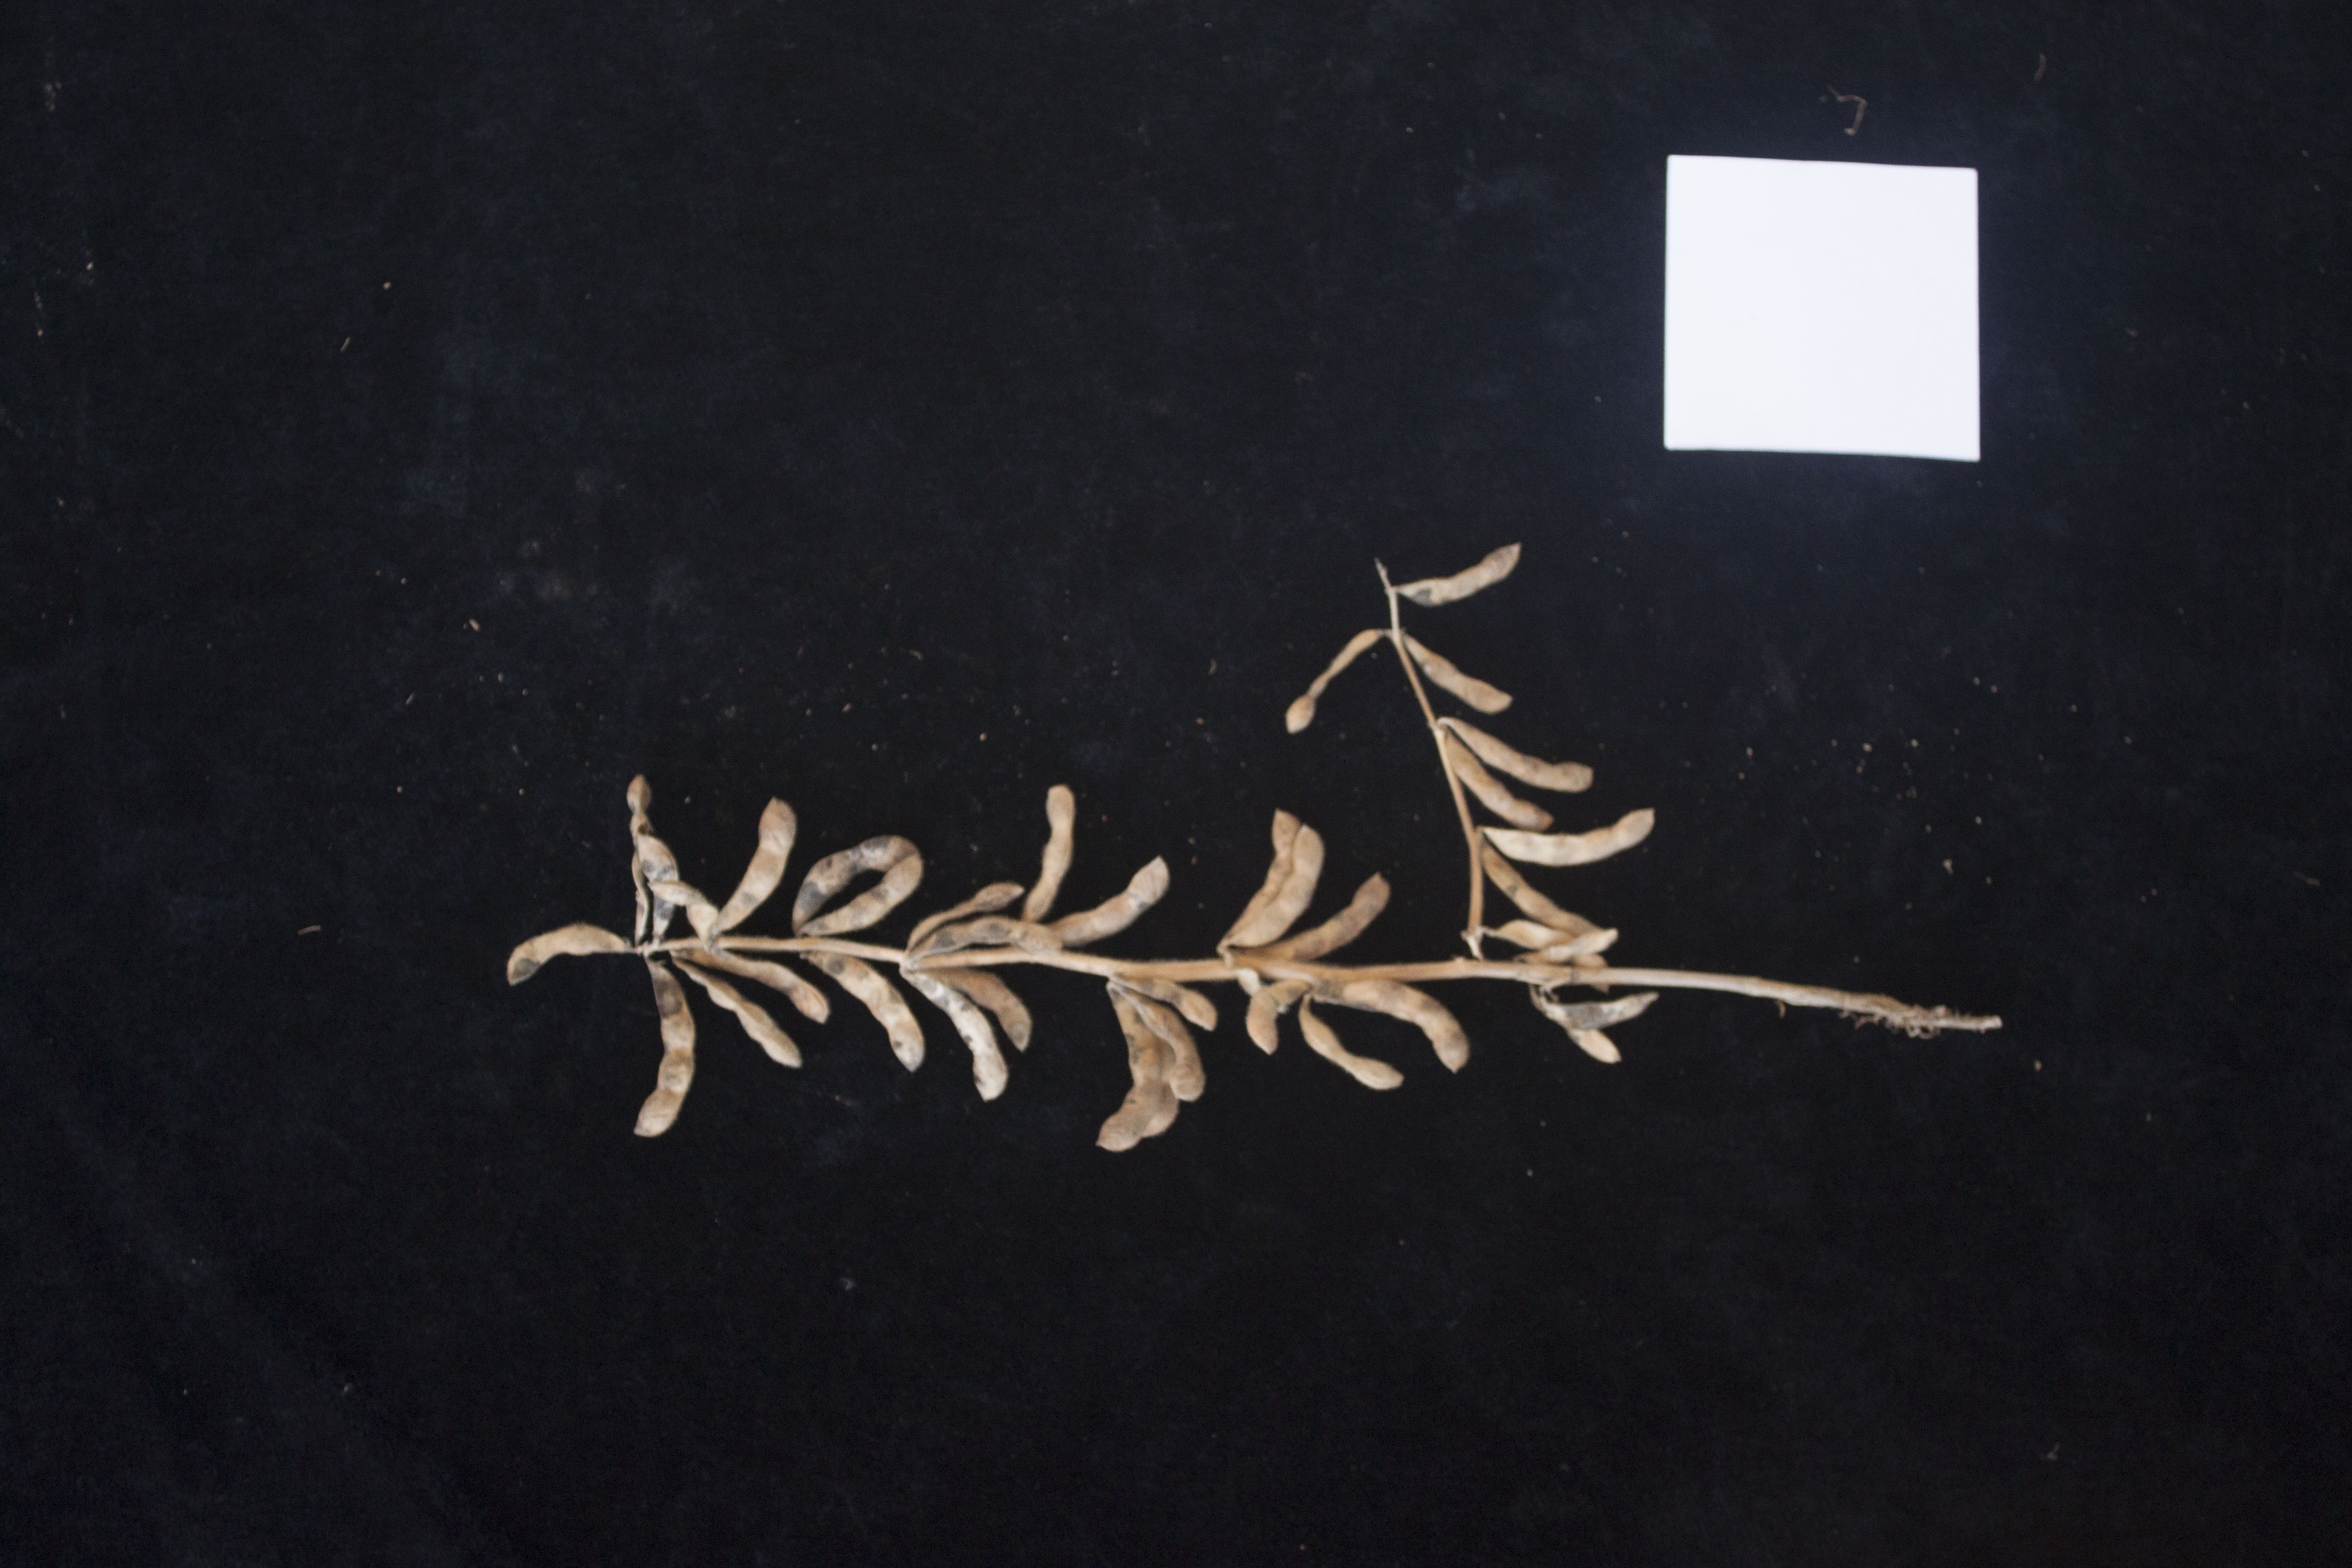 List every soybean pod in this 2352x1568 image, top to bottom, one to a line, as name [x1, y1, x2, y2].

soybean pod [1390, 547, 1520, 607]
soybean pod [1285, 630, 1385, 735]
soybean pod [1402, 637, 1511, 714]
soybean pod [1437, 720, 1592, 793]
soybean pod [1446, 730, 1551, 832]
soybean pod [1022, 786, 1075, 924]
soybean pod [706, 800, 794, 948]
soybean pod [1221, 811, 1302, 939]
soybean pod [1483, 811, 1653, 869]
soybean pod [1219, 827, 1323, 955]
soybean pod [793, 836, 917, 935]
soybean pod [1481, 841, 1600, 937]
soybean pod [795, 855, 920, 939]
soybean pod [1047, 855, 1171, 949]
soybean pod [1245, 874, 1389, 962]
soybean pod [906, 885, 1022, 960]
soybean pod [907, 917, 1062, 970]
soybean pod [1482, 921, 1609, 996]
soybean pod [506, 926, 633, 986]
soybean pod [1517, 930, 1617, 966]
soybean pod [675, 950, 828, 1024]
soybean pod [806, 954, 925, 1073]
soybean pod [636, 959, 695, 1136]
soybean pod [675, 961, 798, 1069]
soybean pod [926, 969, 1031, 1053]
soybean pod [902, 973, 1006, 1100]
soybean pod [1115, 980, 1217, 1032]
soybean pod [1245, 980, 1310, 1056]
soybean pod [1309, 980, 1468, 1075]
soybean pod [1115, 984, 1203, 1101]
soybean pod [1098, 988, 1163, 1152]
soybean pod [1532, 992, 1656, 1030]
soybean pod [1301, 996, 1401, 1092]
soybean pod [1563, 1026, 1623, 1065]